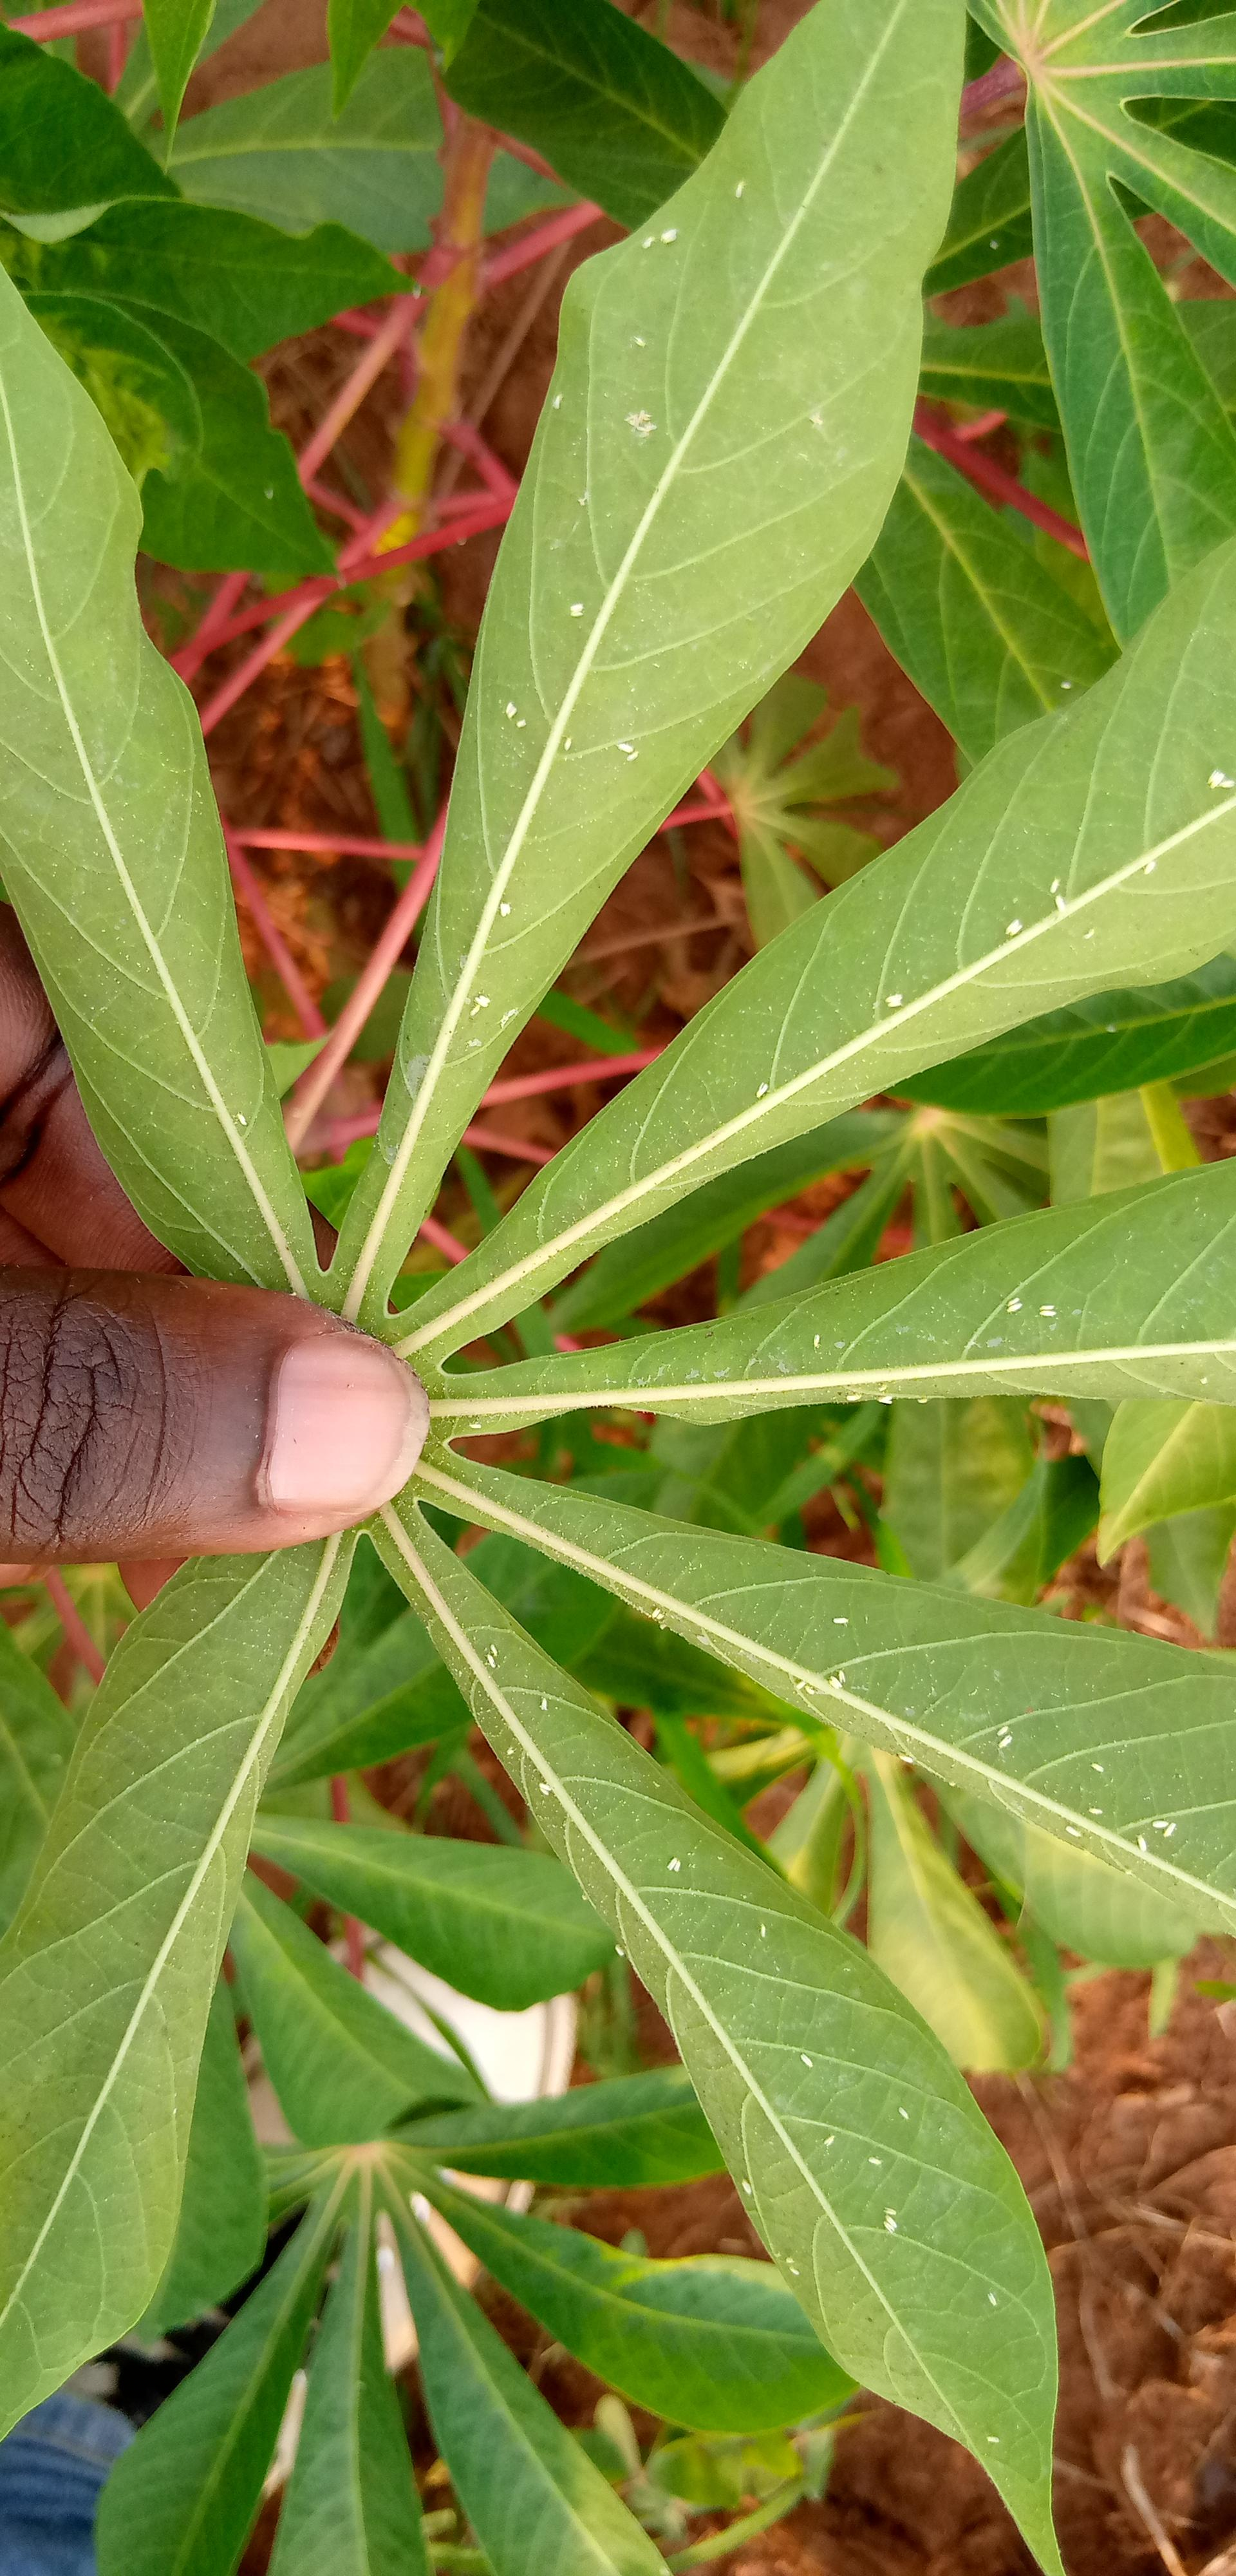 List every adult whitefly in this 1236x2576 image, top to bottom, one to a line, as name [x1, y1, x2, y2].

whitefly [733, 176, 751, 204]
whitefly [658, 227, 680, 245]
whitefly [639, 232, 656, 250]
whitefly [985, 238, 1006, 252]
whitefly [630, 332, 650, 353]
whitefly [549, 390, 574, 413]
whitefly [624, 406, 662, 437]
whitefly [805, 410, 830, 431]
whitefly [576, 489, 593, 510]
whitefly [566, 600, 588, 622]
whitefly [1056, 679, 1074, 692]
whitefly [503, 697, 520, 721]
whitefly [512, 715, 532, 733]
whitefly [558, 734, 576, 755]
whitefly [613, 741, 635, 753]
whitefly [625, 751, 643, 763]
whitefly [1204, 766, 1223, 792]
whitefly [1221, 777, 1236, 790]
whitefly [1141, 858, 1163, 878]
whitefly [1044, 873, 1065, 893]
whitefly [1052, 891, 1069, 913]
whitefly [498, 900, 516, 920]
whitefly [1002, 916, 1027, 941]
whitefly [1080, 925, 1102, 943]
whitefly [881, 992, 908, 1009]
whitefly [473, 993, 492, 1009]
whitefly [467, 1003, 485, 1023]
whitefly [496, 1009, 517, 1030]
whitefly [754, 1079, 770, 1100]
whitefly [234, 1111, 252, 1128]
whitefly [1001, 1294, 1025, 1318]
whitefly [1033, 1302, 1059, 1324]
whitefly [810, 1331, 825, 1351]
whitefly [1196, 1375, 1212, 1386]
whitefly [843, 1390, 865, 1406]
whitefly [875, 1390, 898, 1408]
whitefly [914, 1396, 932, 1406]
whitefly [467, 1419, 485, 1433]
whitefly [648, 1603, 669, 1622]
whitefly [828, 1614, 852, 1627]
whitefly [488, 1642, 503, 1659]
whitefly [486, 1654, 501, 1671]
whitefly [835, 1668, 848, 1682]
whitefly [827, 1674, 846, 1692]
whitefly [793, 1678, 804, 1694]
whitefly [803, 1685, 819, 1700]
whitefly [537, 1694, 549, 1716]
whitefly [993, 1721, 1012, 1736]
whitefly [996, 1735, 1018, 1753]
whitefly [503, 1744, 519, 1761]
whitefly [894, 1748, 916, 1766]
whitefly [1089, 1759, 1107, 1776]
whitefly [538, 1779, 554, 1799]
whitefly [1085, 1804, 1107, 1815]
whitefly [1150, 1816, 1172, 1830]
whitefly [1161, 1819, 1181, 1841]
whitefly [1063, 1824, 1083, 1839]
whitefly [1135, 1832, 1151, 1854]
whitefly [663, 1852, 688, 1878]
whitefly [756, 1919, 771, 1944]
whitefly [610, 1941, 627, 1961]
whitefly [799, 2049, 818, 2070]
whitefly [894, 2105, 914, 2123]
whitefly [820, 2132, 841, 2151]
whitefly [864, 2154, 888, 2169]
whitefly [738, 2175, 754, 2195]
whitefly [878, 2204, 899, 2216]
whitefly [881, 2213, 899, 2235]
whitefly [781, 2253, 796, 2269]
whitefly [785, 2266, 806, 2282]
whitefly [984, 2289, 1003, 2309]
whitefly [982, 2431, 1004, 2446]